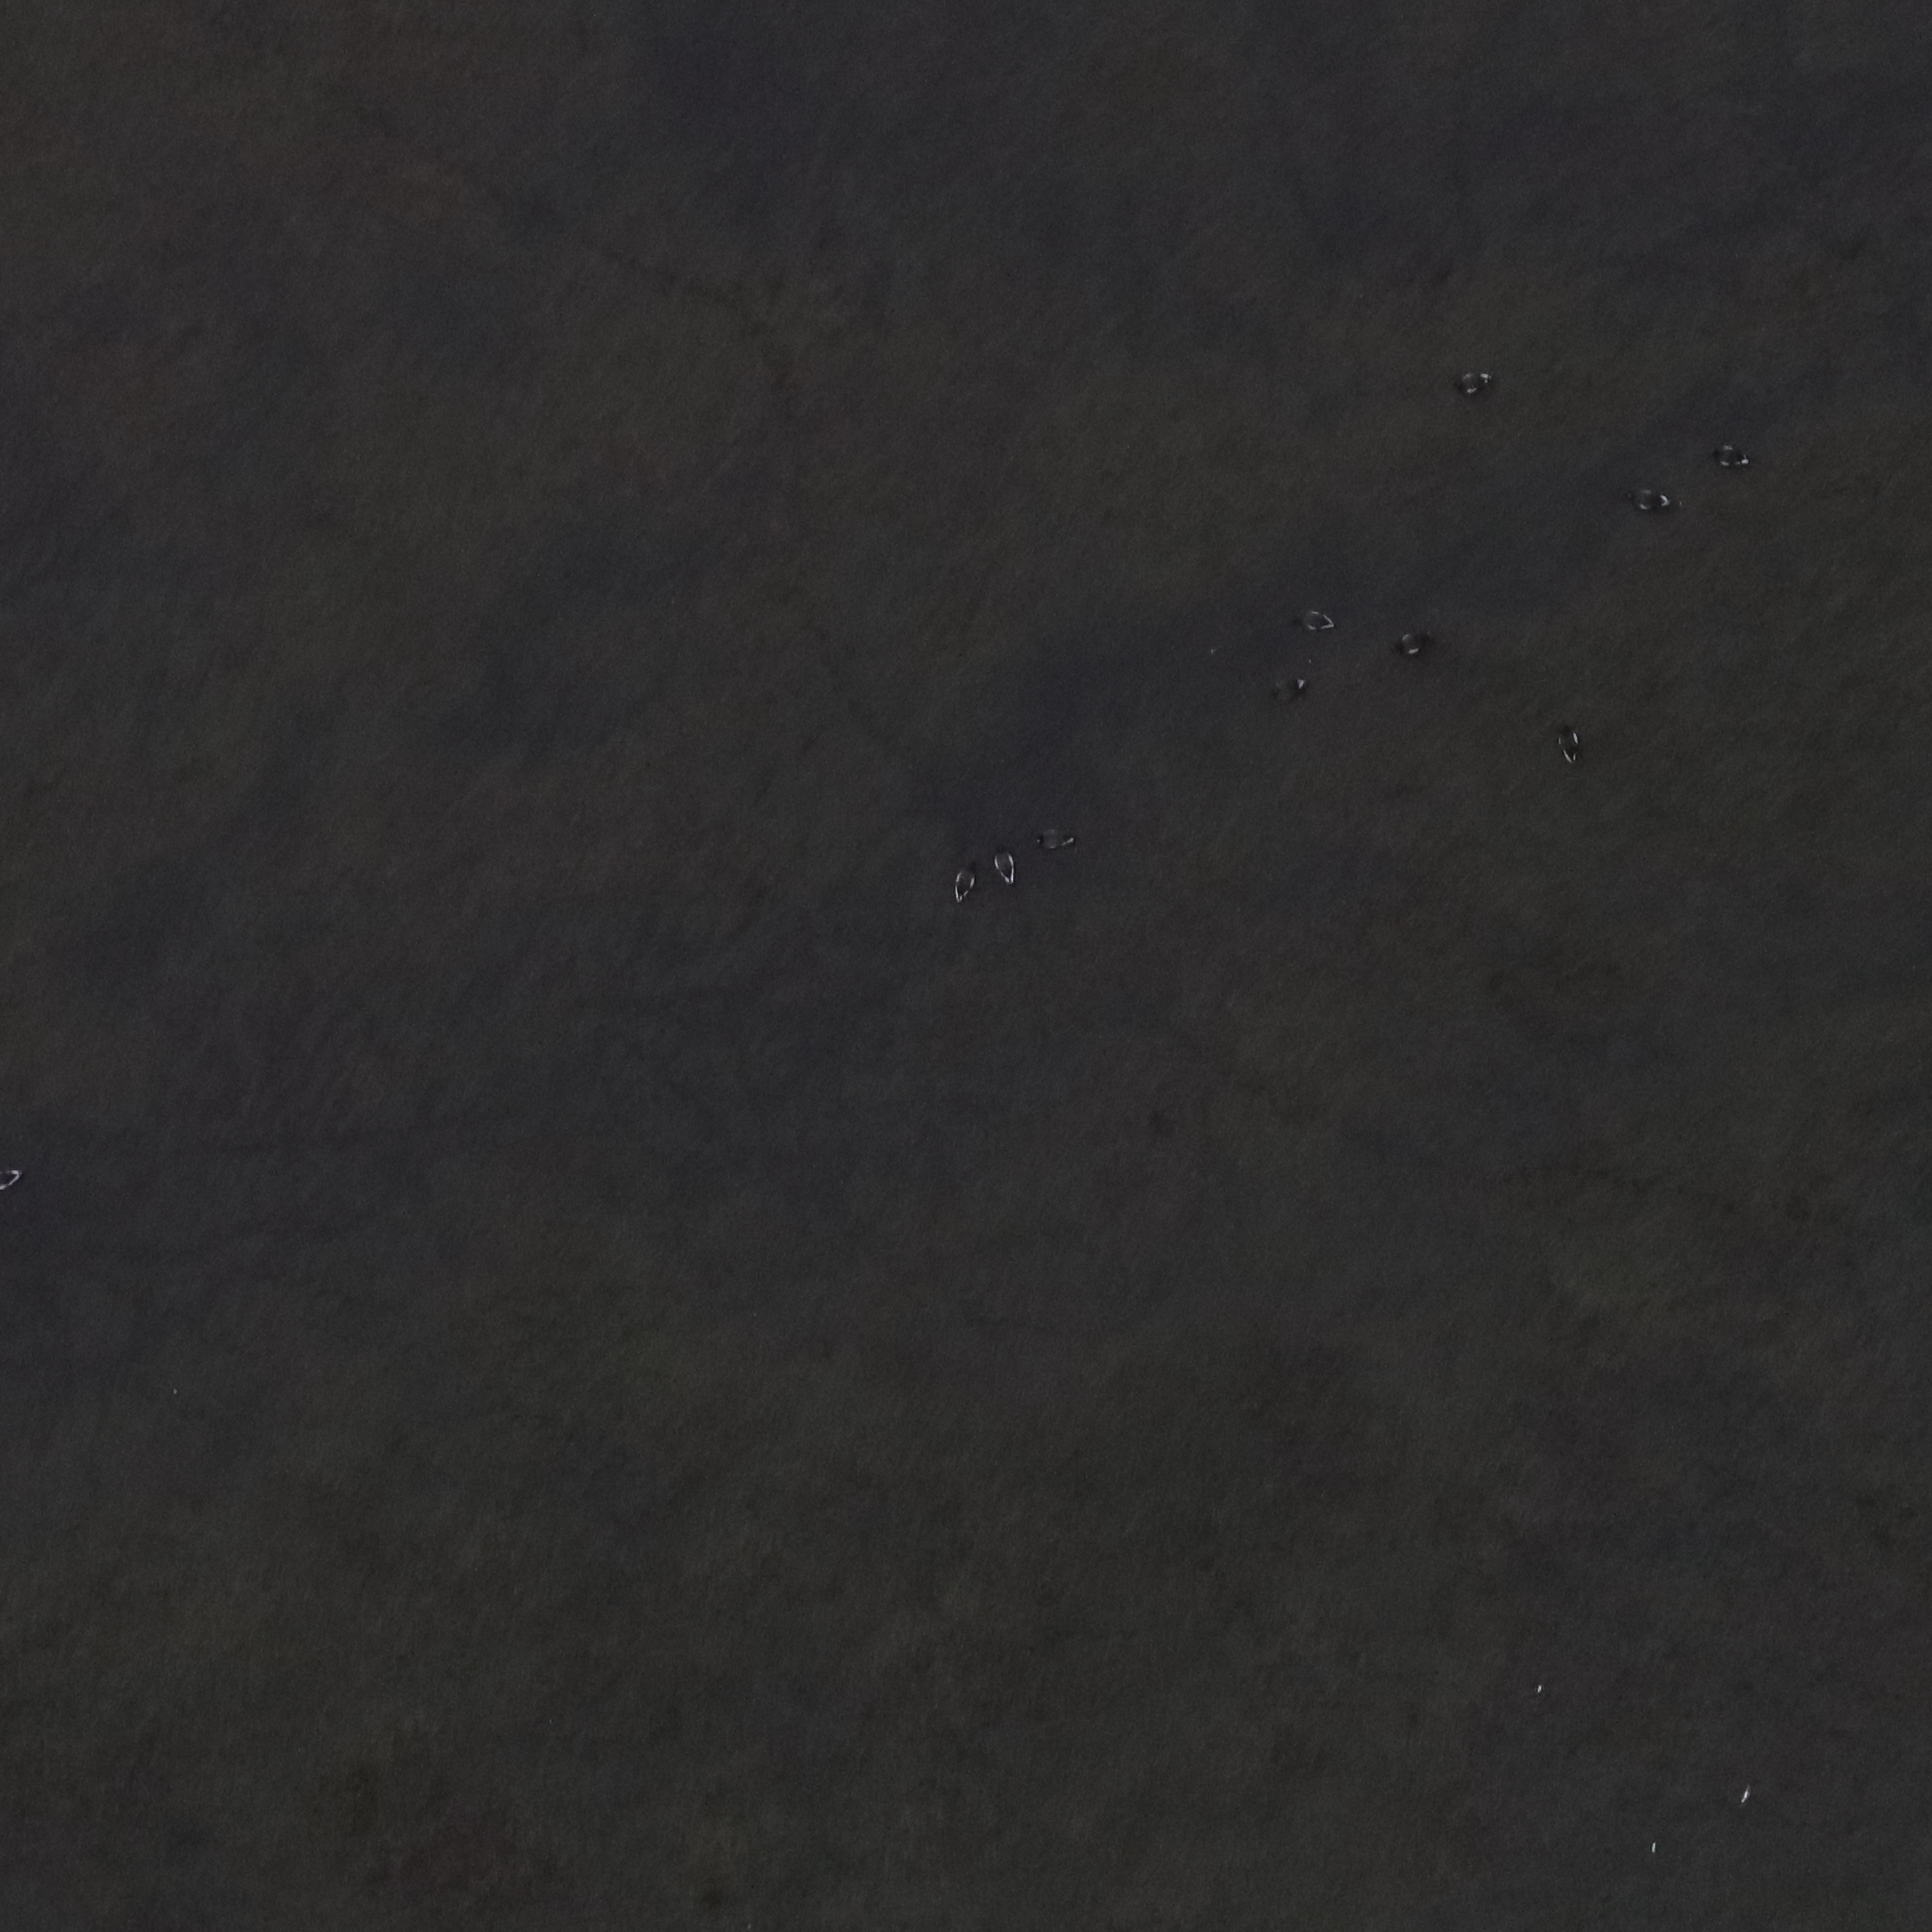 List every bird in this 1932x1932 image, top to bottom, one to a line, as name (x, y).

brant (1474, 383)
brant (1733, 456)
brant (1651, 501)
brant (1317, 620)
brant (1412, 645)
brant (1293, 687)
brant (1569, 743)
brant (1053, 838)
brant (1003, 867)
brant (964, 881)
brant (2, 1180)